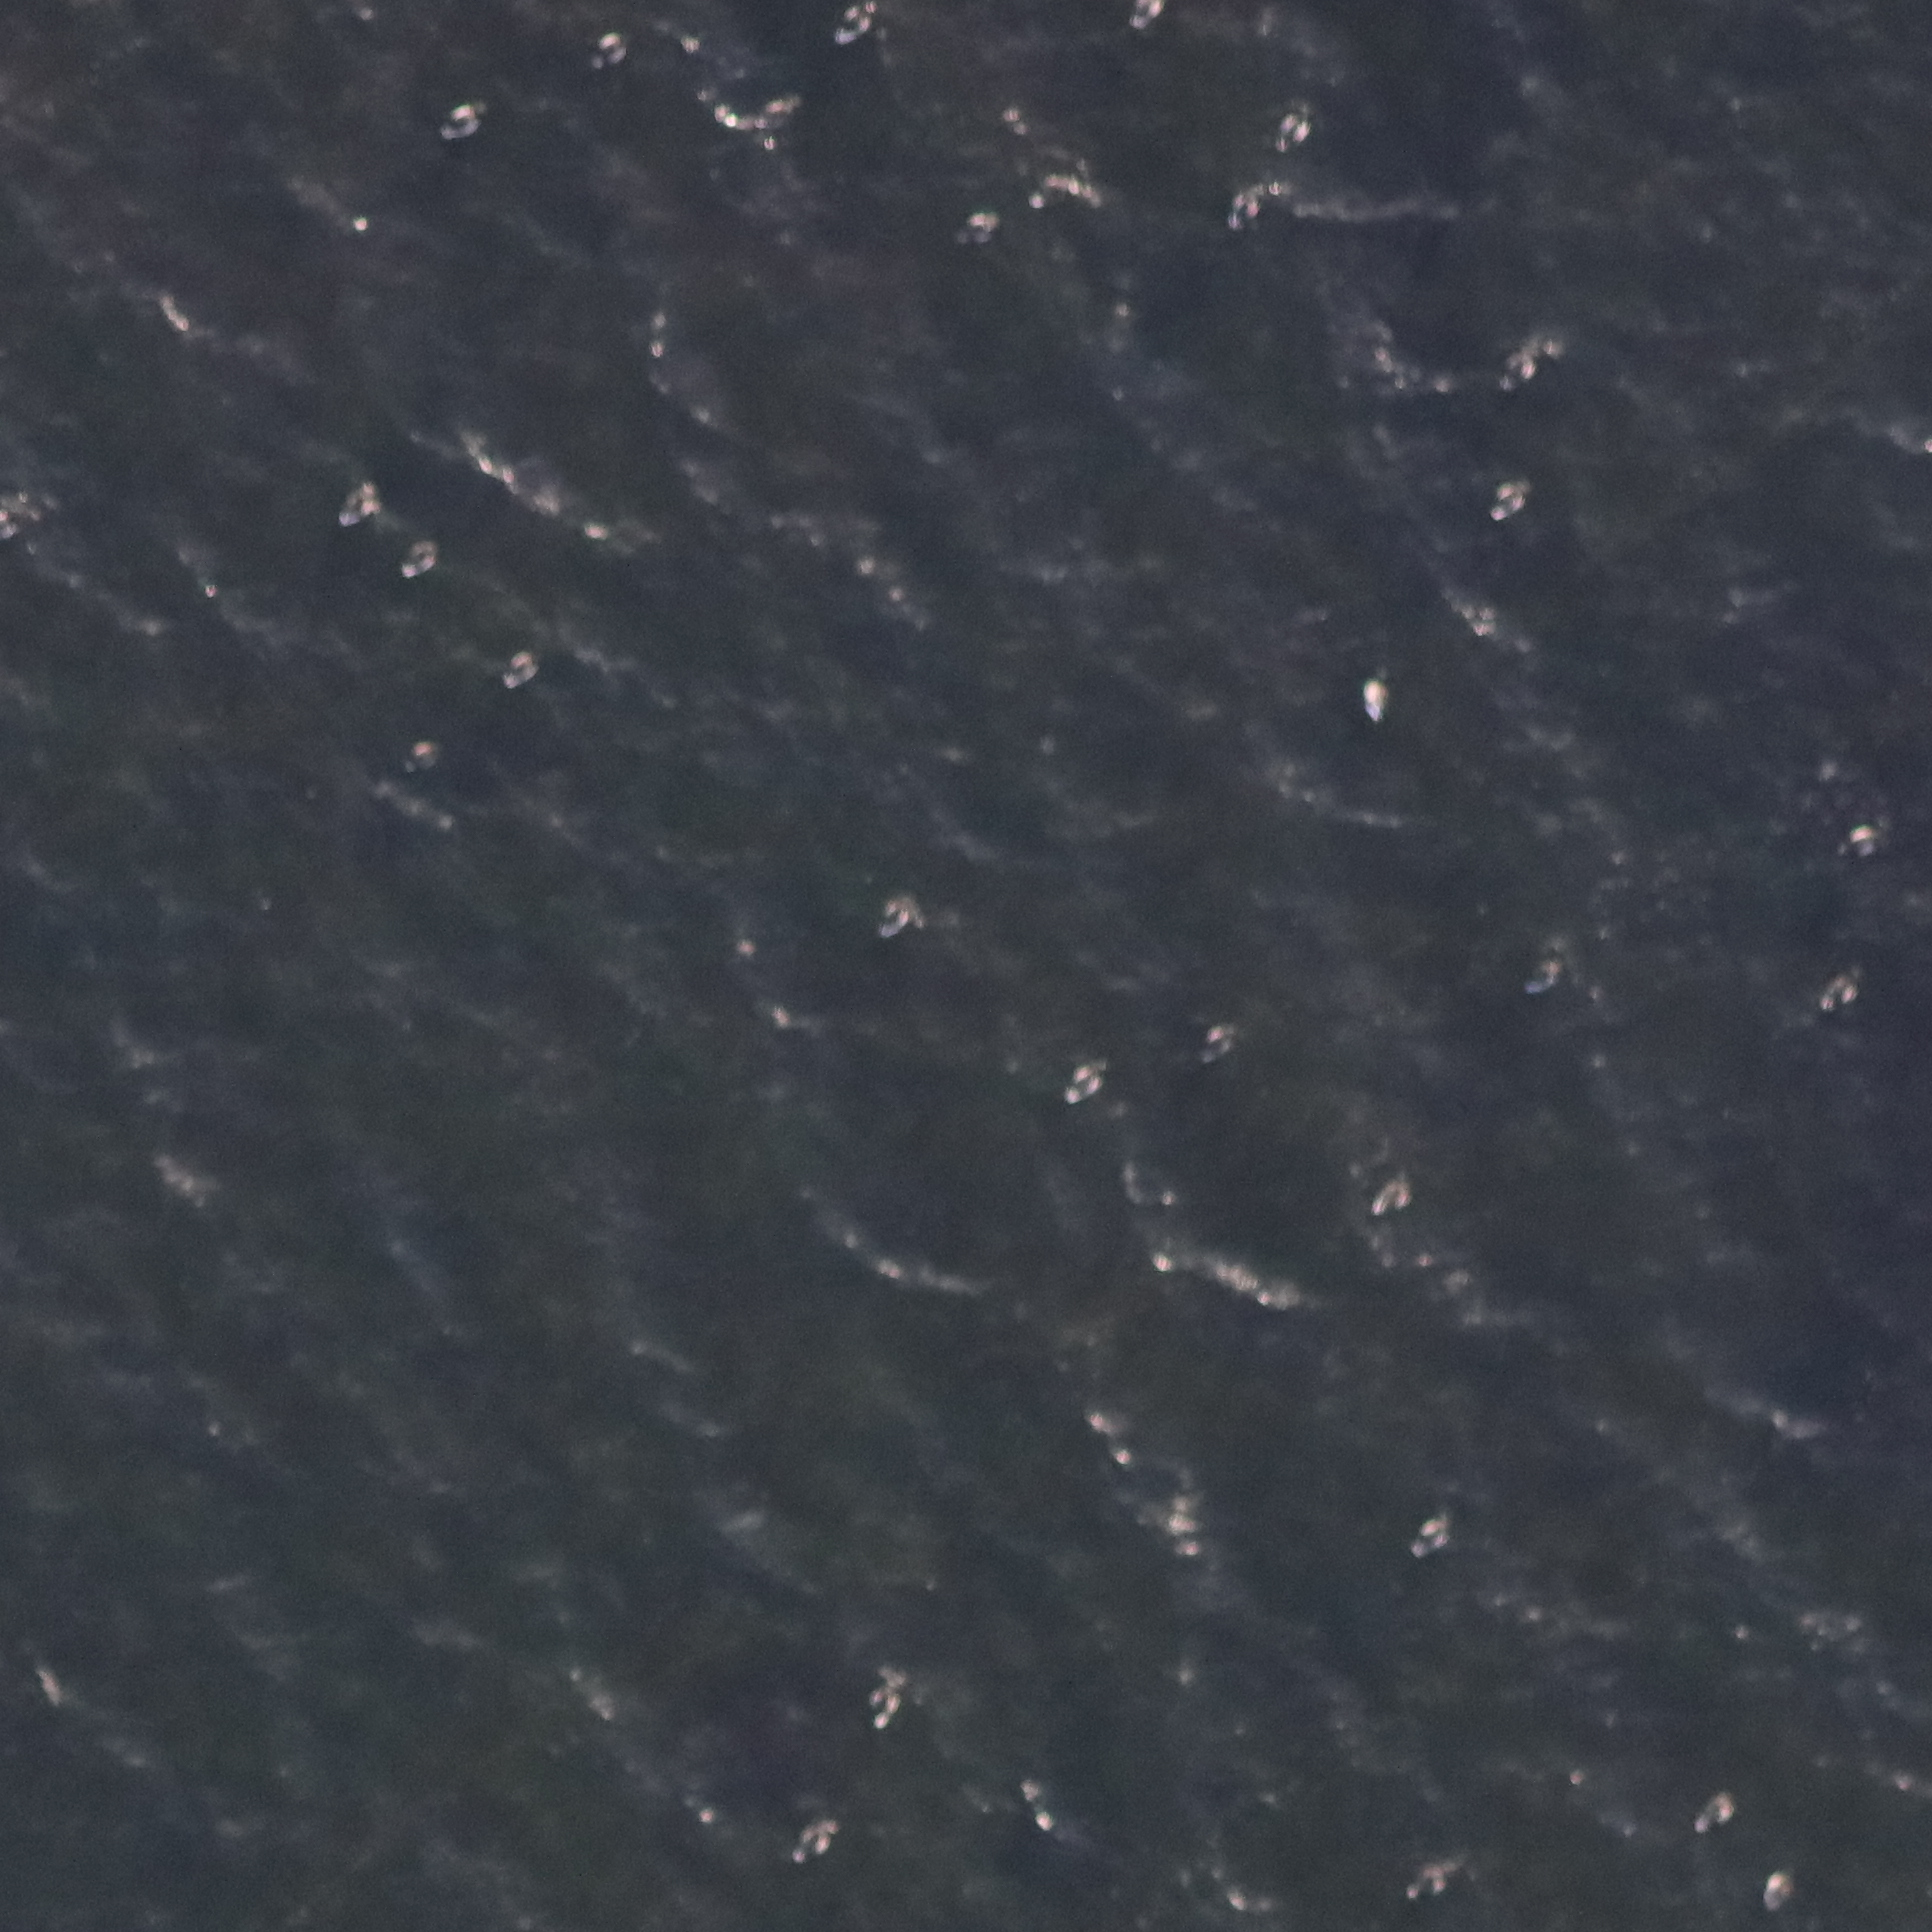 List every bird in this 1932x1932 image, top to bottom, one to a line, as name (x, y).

brant (1144, 9)
brant (859, 21)
brant (613, 52)
brant (457, 126)
brant (1287, 135)
brant (1241, 208)
brant (989, 225)
brant (1519, 374)
brant (1508, 494)
brant (365, 507)
brant (5, 525)
brant (420, 565)
brant (516, 670)
brant (1375, 698)
brant (1861, 841)
brant (895, 921)
brant (1541, 980)
brant (1838, 992)
brant (1222, 1042)
brant (1088, 1089)
brant (1395, 1197)
brant (1430, 1537)
brant (886, 1699)
brant (1708, 1814)
brant (824, 1844)
brant (1426, 1879)
brant (1782, 1888)